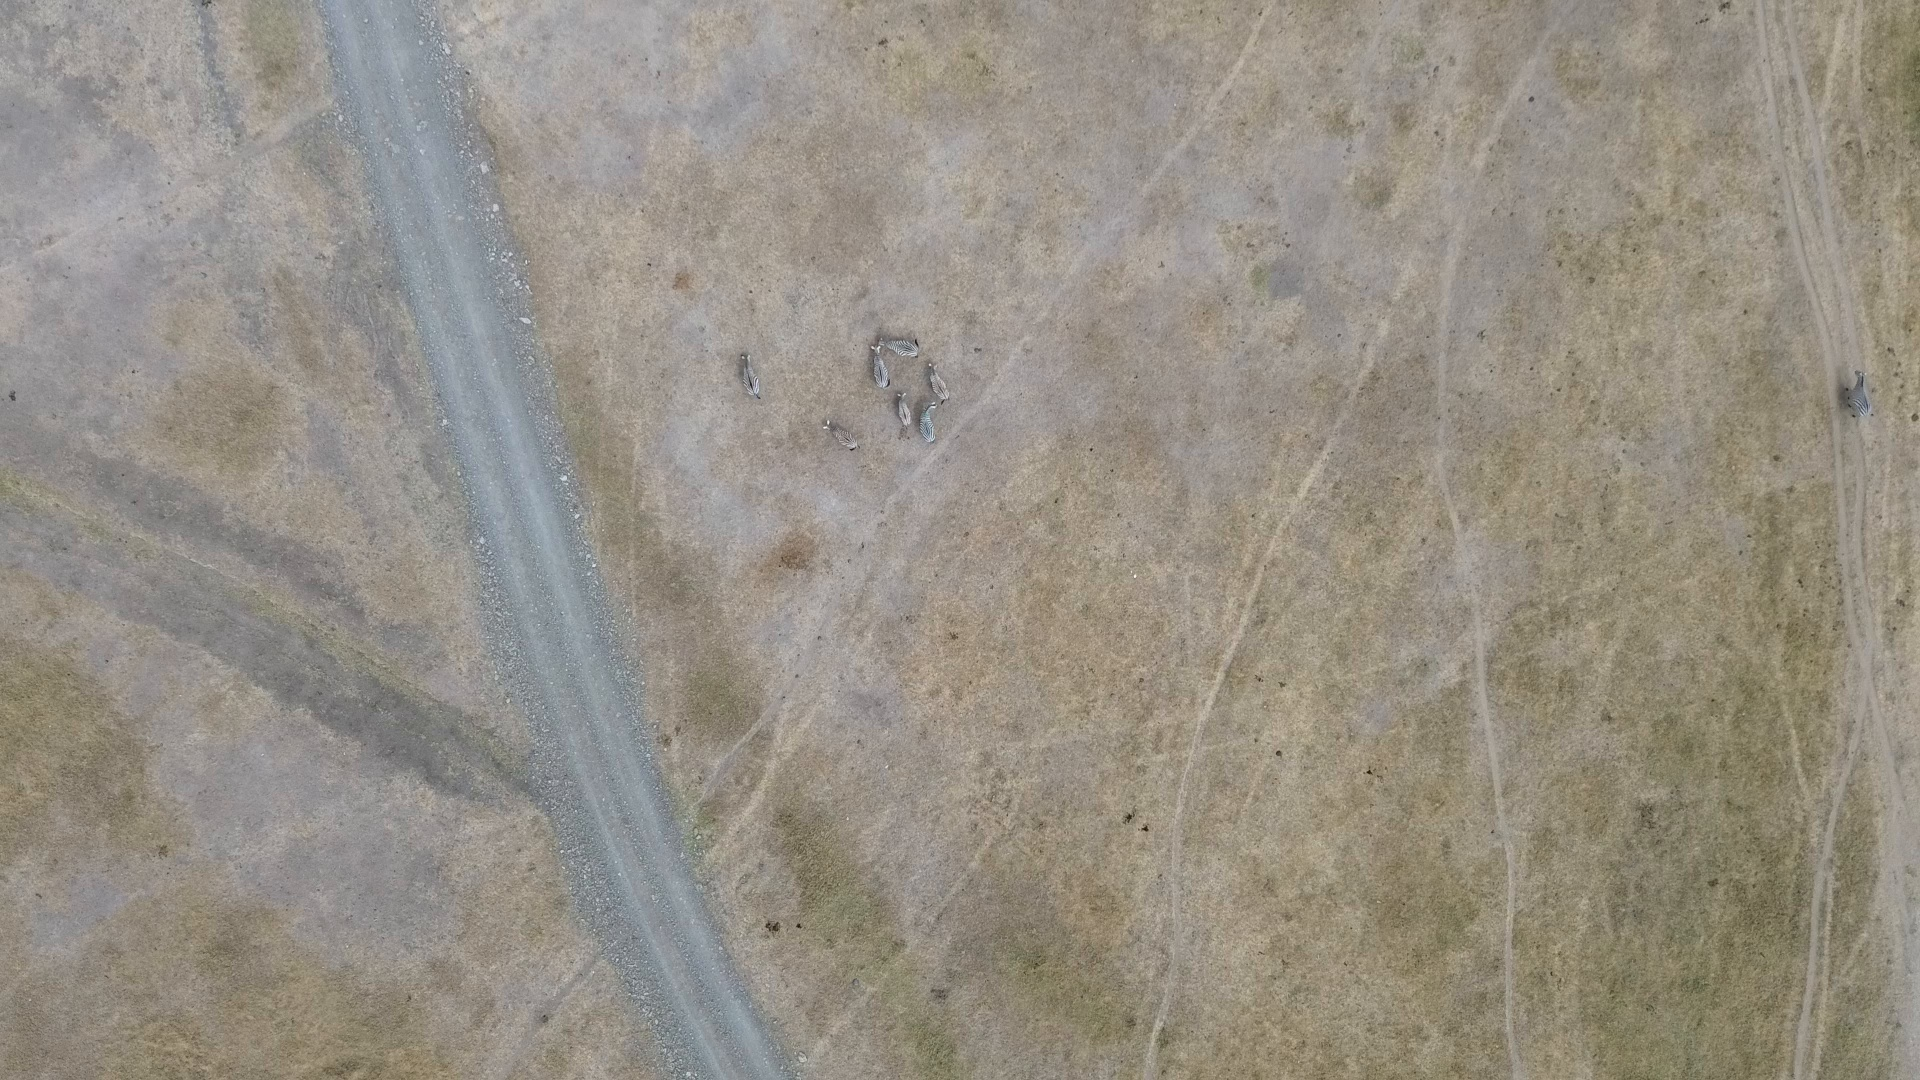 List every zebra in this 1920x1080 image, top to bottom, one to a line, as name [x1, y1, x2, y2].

zebra [878, 338, 918, 356]
zebra [870, 346, 888, 387]
zebra [740, 353, 759, 396]
zebra [928, 363, 949, 400]
zebra [1852, 373, 1875, 420]
zebra [897, 392, 912, 427]
zebra [919, 402, 937, 443]
zebra [823, 419, 858, 448]